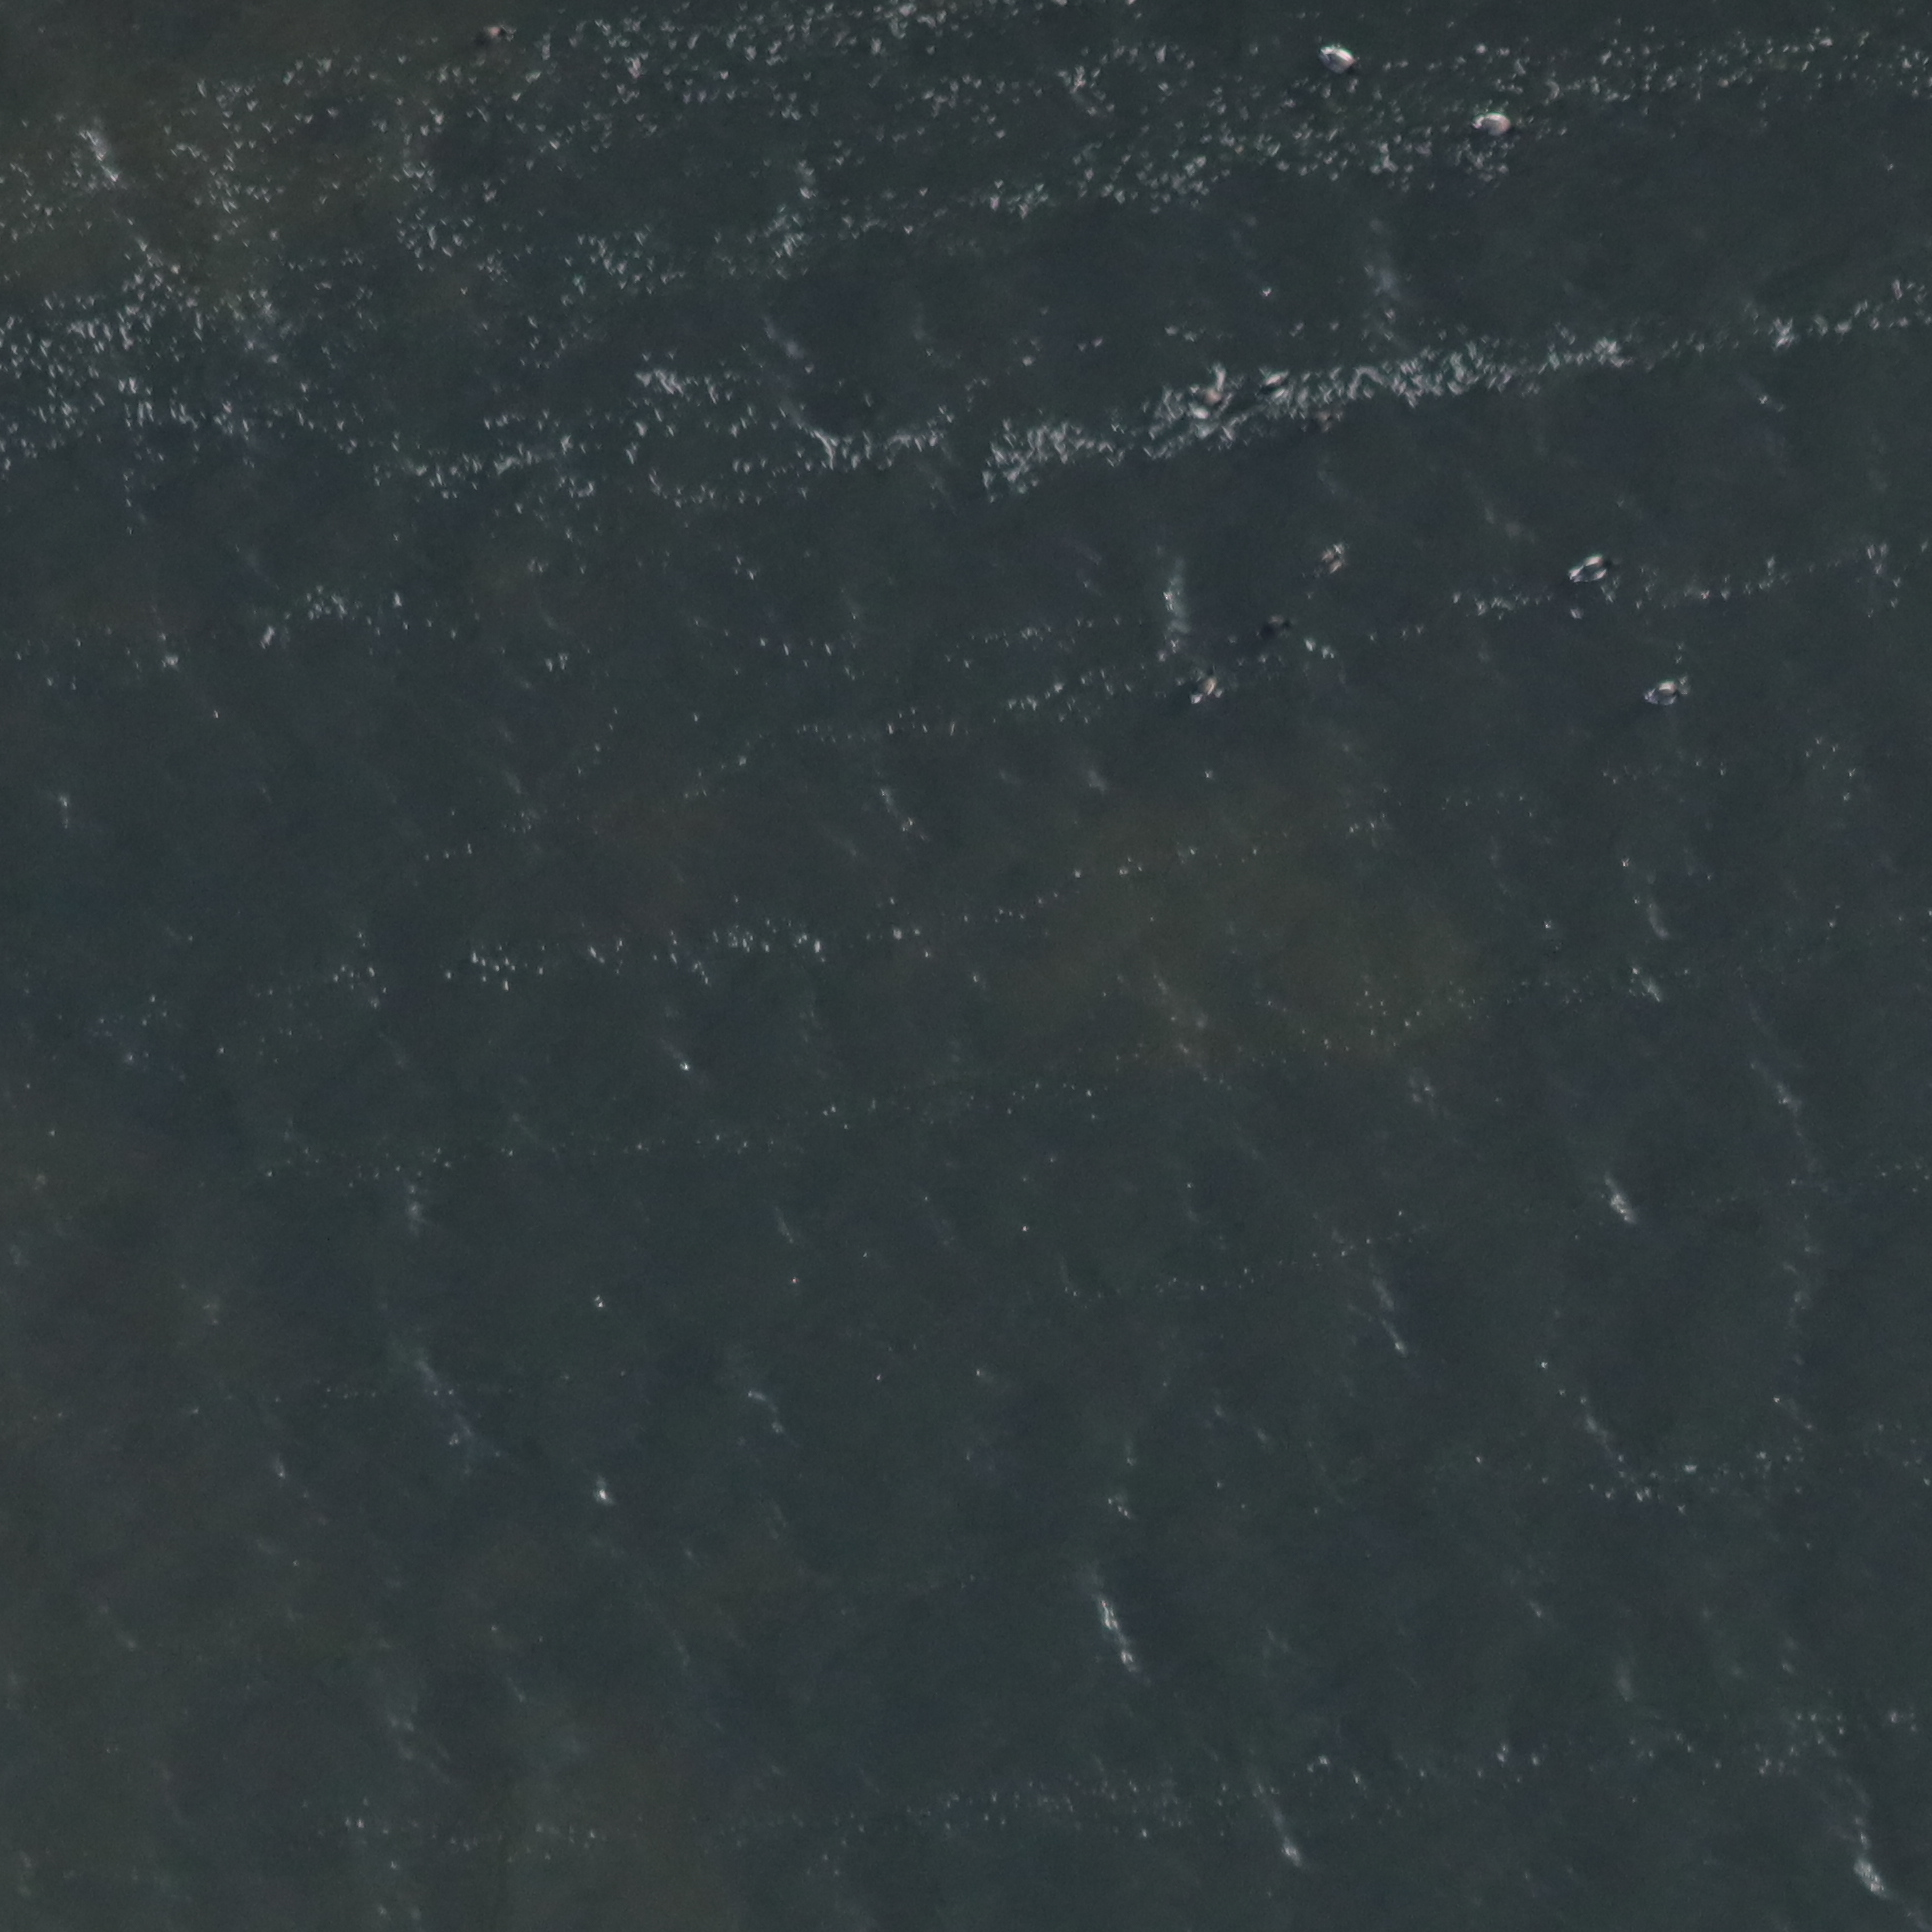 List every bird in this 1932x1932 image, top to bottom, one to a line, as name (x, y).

brant (490, 37)
brant (1343, 64)
brant (1496, 128)
brant (1270, 388)
brant (1206, 404)
brant (1319, 422)
brant (1329, 563)
brant (1593, 572)
brant (1270, 631)
brant (1201, 686)
brant (1667, 692)